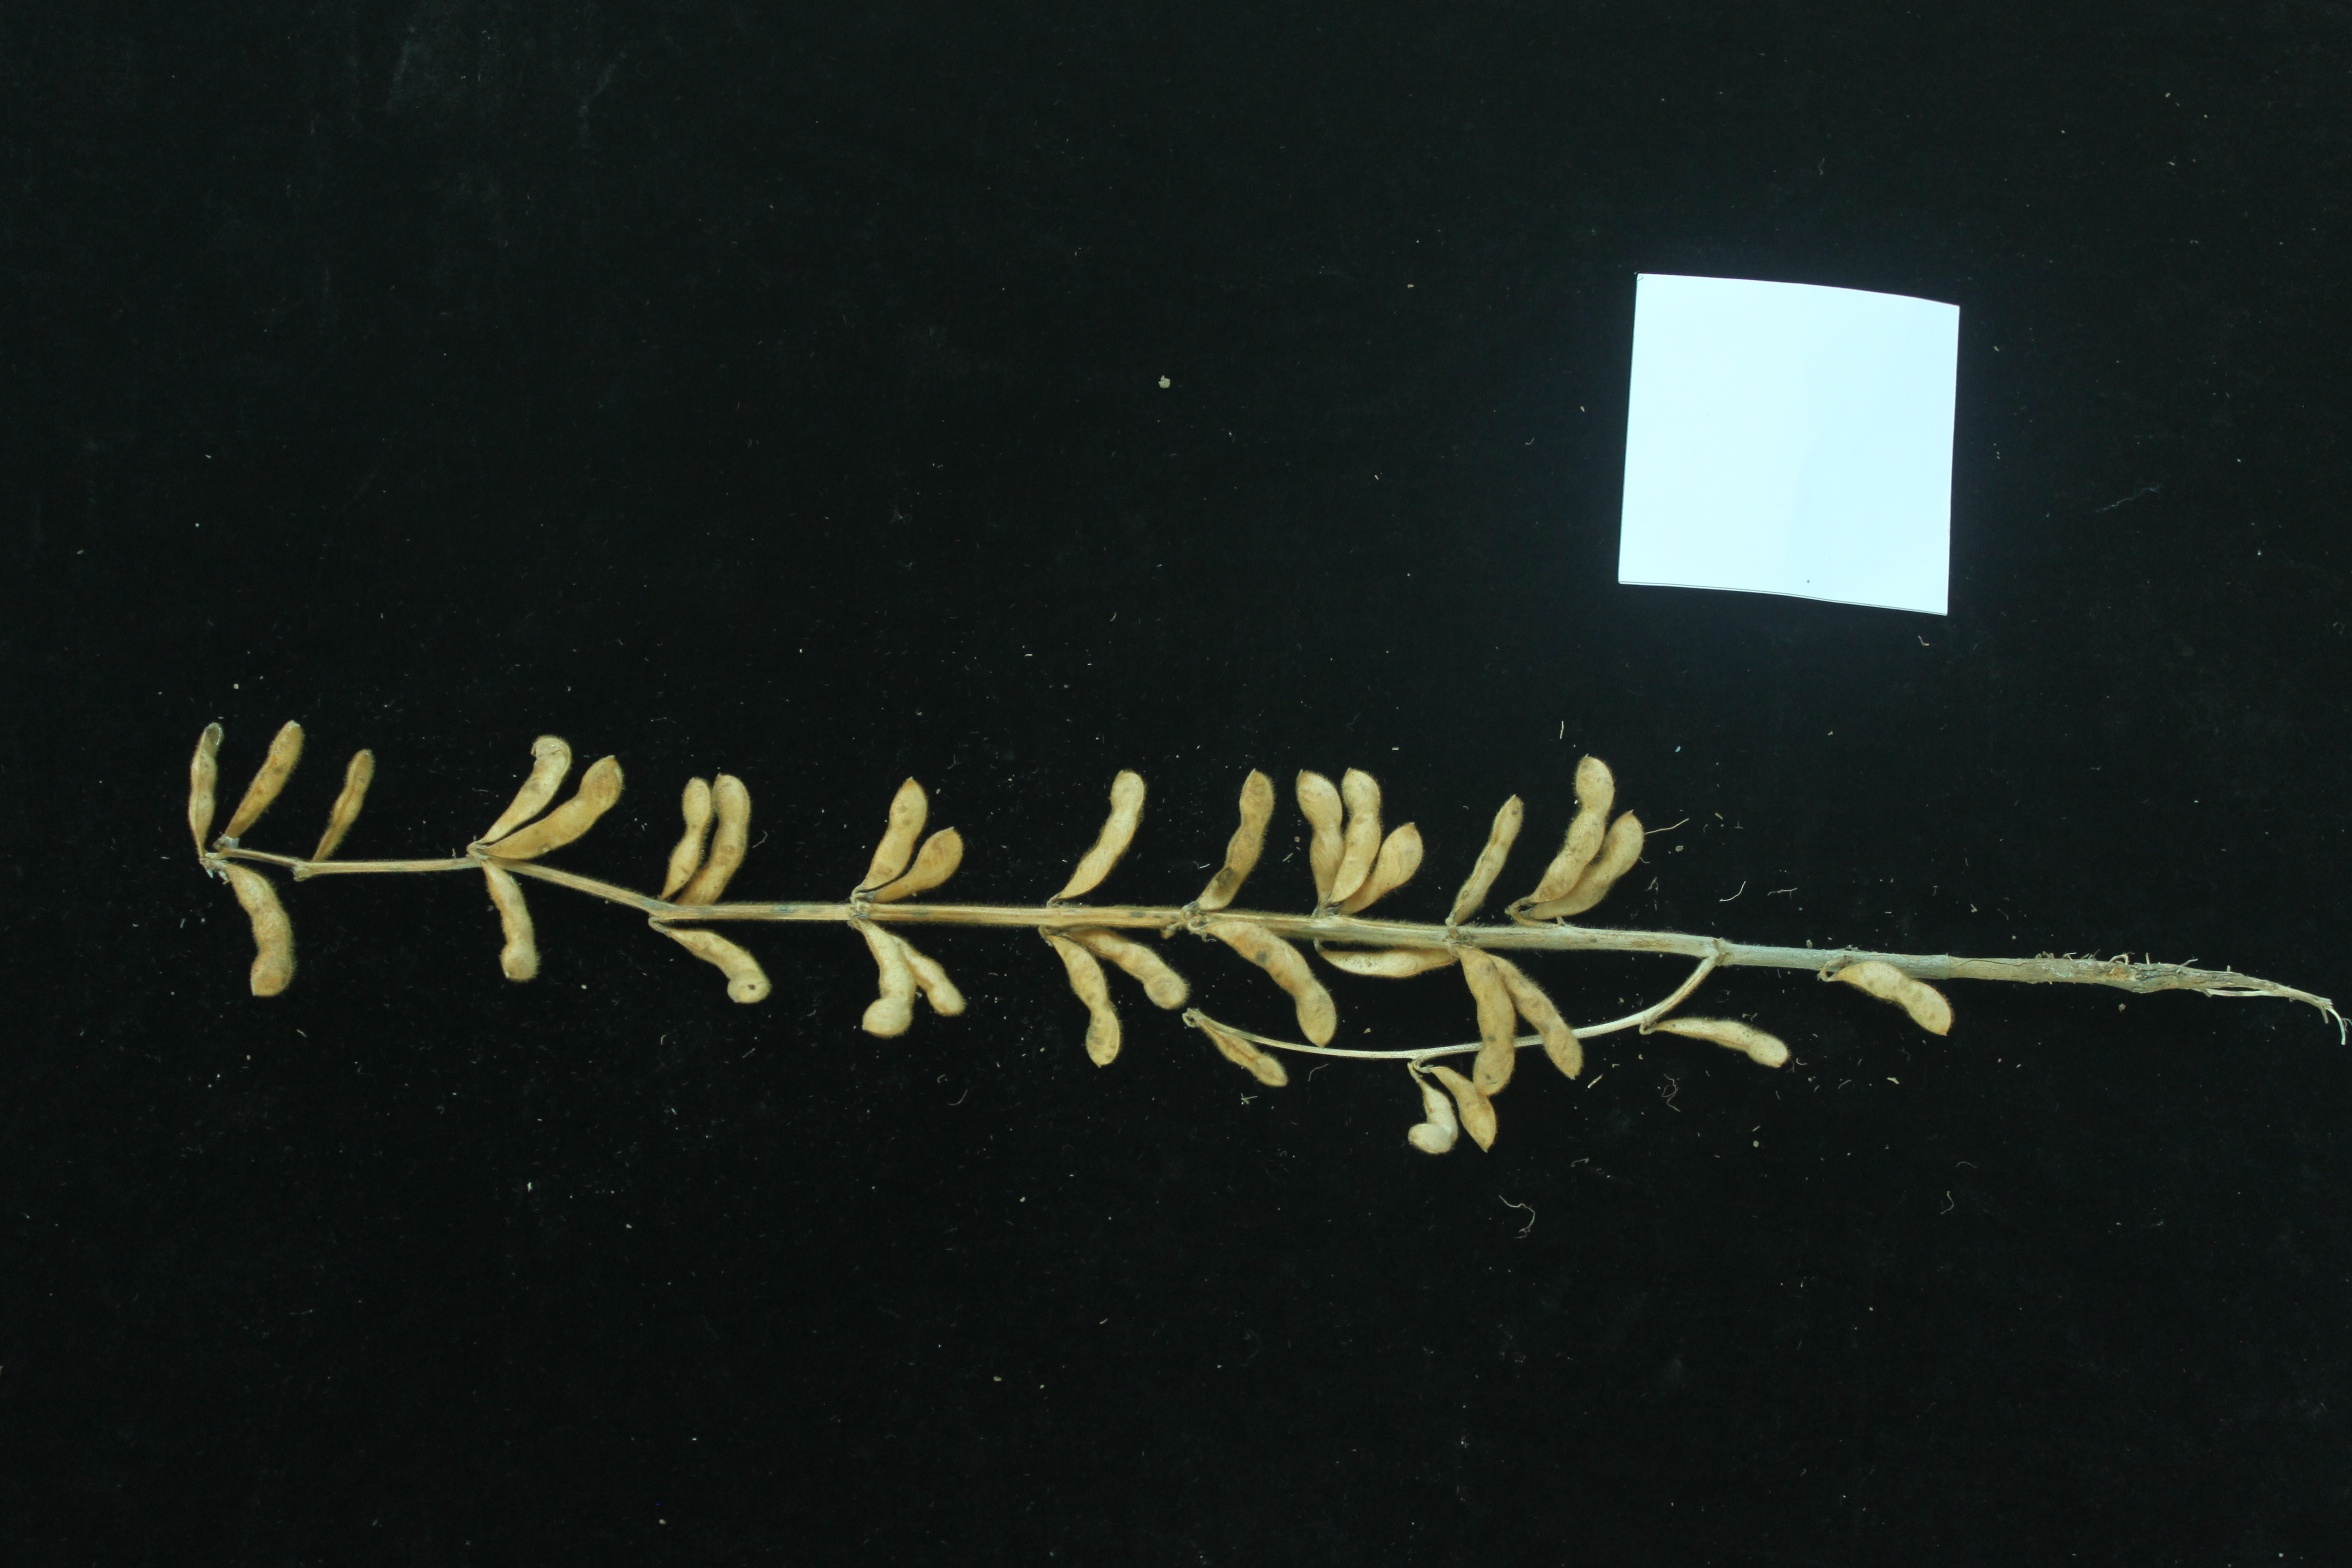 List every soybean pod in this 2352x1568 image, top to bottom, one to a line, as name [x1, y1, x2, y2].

soybean pod [216, 720, 302, 844]
soybean pod [187, 723, 221, 857]
soybean pod [476, 736, 571, 843]
soybean pod [313, 752, 371, 865]
soybean pod [1529, 756, 1612, 903]
soybean pod [477, 757, 623, 858]
soybean pod [1320, 770, 1381, 904]
soybean pod [1054, 771, 1144, 898]
soybean pod [1185, 772, 1273, 914]
soybean pod [1297, 772, 1343, 901]
soybean pod [670, 776, 749, 908]
soybean pod [659, 779, 712, 900]
soybean pod [861, 780, 926, 890]
soybean pod [1451, 796, 1522, 927]
soybean pod [1525, 812, 1642, 921]
soybean pod [1340, 824, 1423, 917]
soybean pod [866, 831, 960, 900]
soybean pod [214, 864, 293, 996]
soybean pod [479, 865, 536, 979]
soybean pod [1198, 923, 1334, 1049]
soybean pod [861, 924, 914, 1037]
soybean pod [662, 929, 772, 1004]
soybean pod [1070, 929, 1186, 1007]
soybean pod [893, 936, 963, 1015]
soybean pod [1047, 938, 1120, 1067]
soybean pod [1455, 948, 1514, 1096]
soybean pod [1317, 951, 1457, 978]
soybean pod [1492, 960, 1580, 1077]
soybean pod [1828, 961, 1951, 1037]
soybean pod [1193, 1017, 1287, 1086]
soybean pod [1651, 1018, 1788, 1067]
soybean pod [1427, 1069, 1494, 1147]
soybean pod [1407, 1082, 1457, 1155]